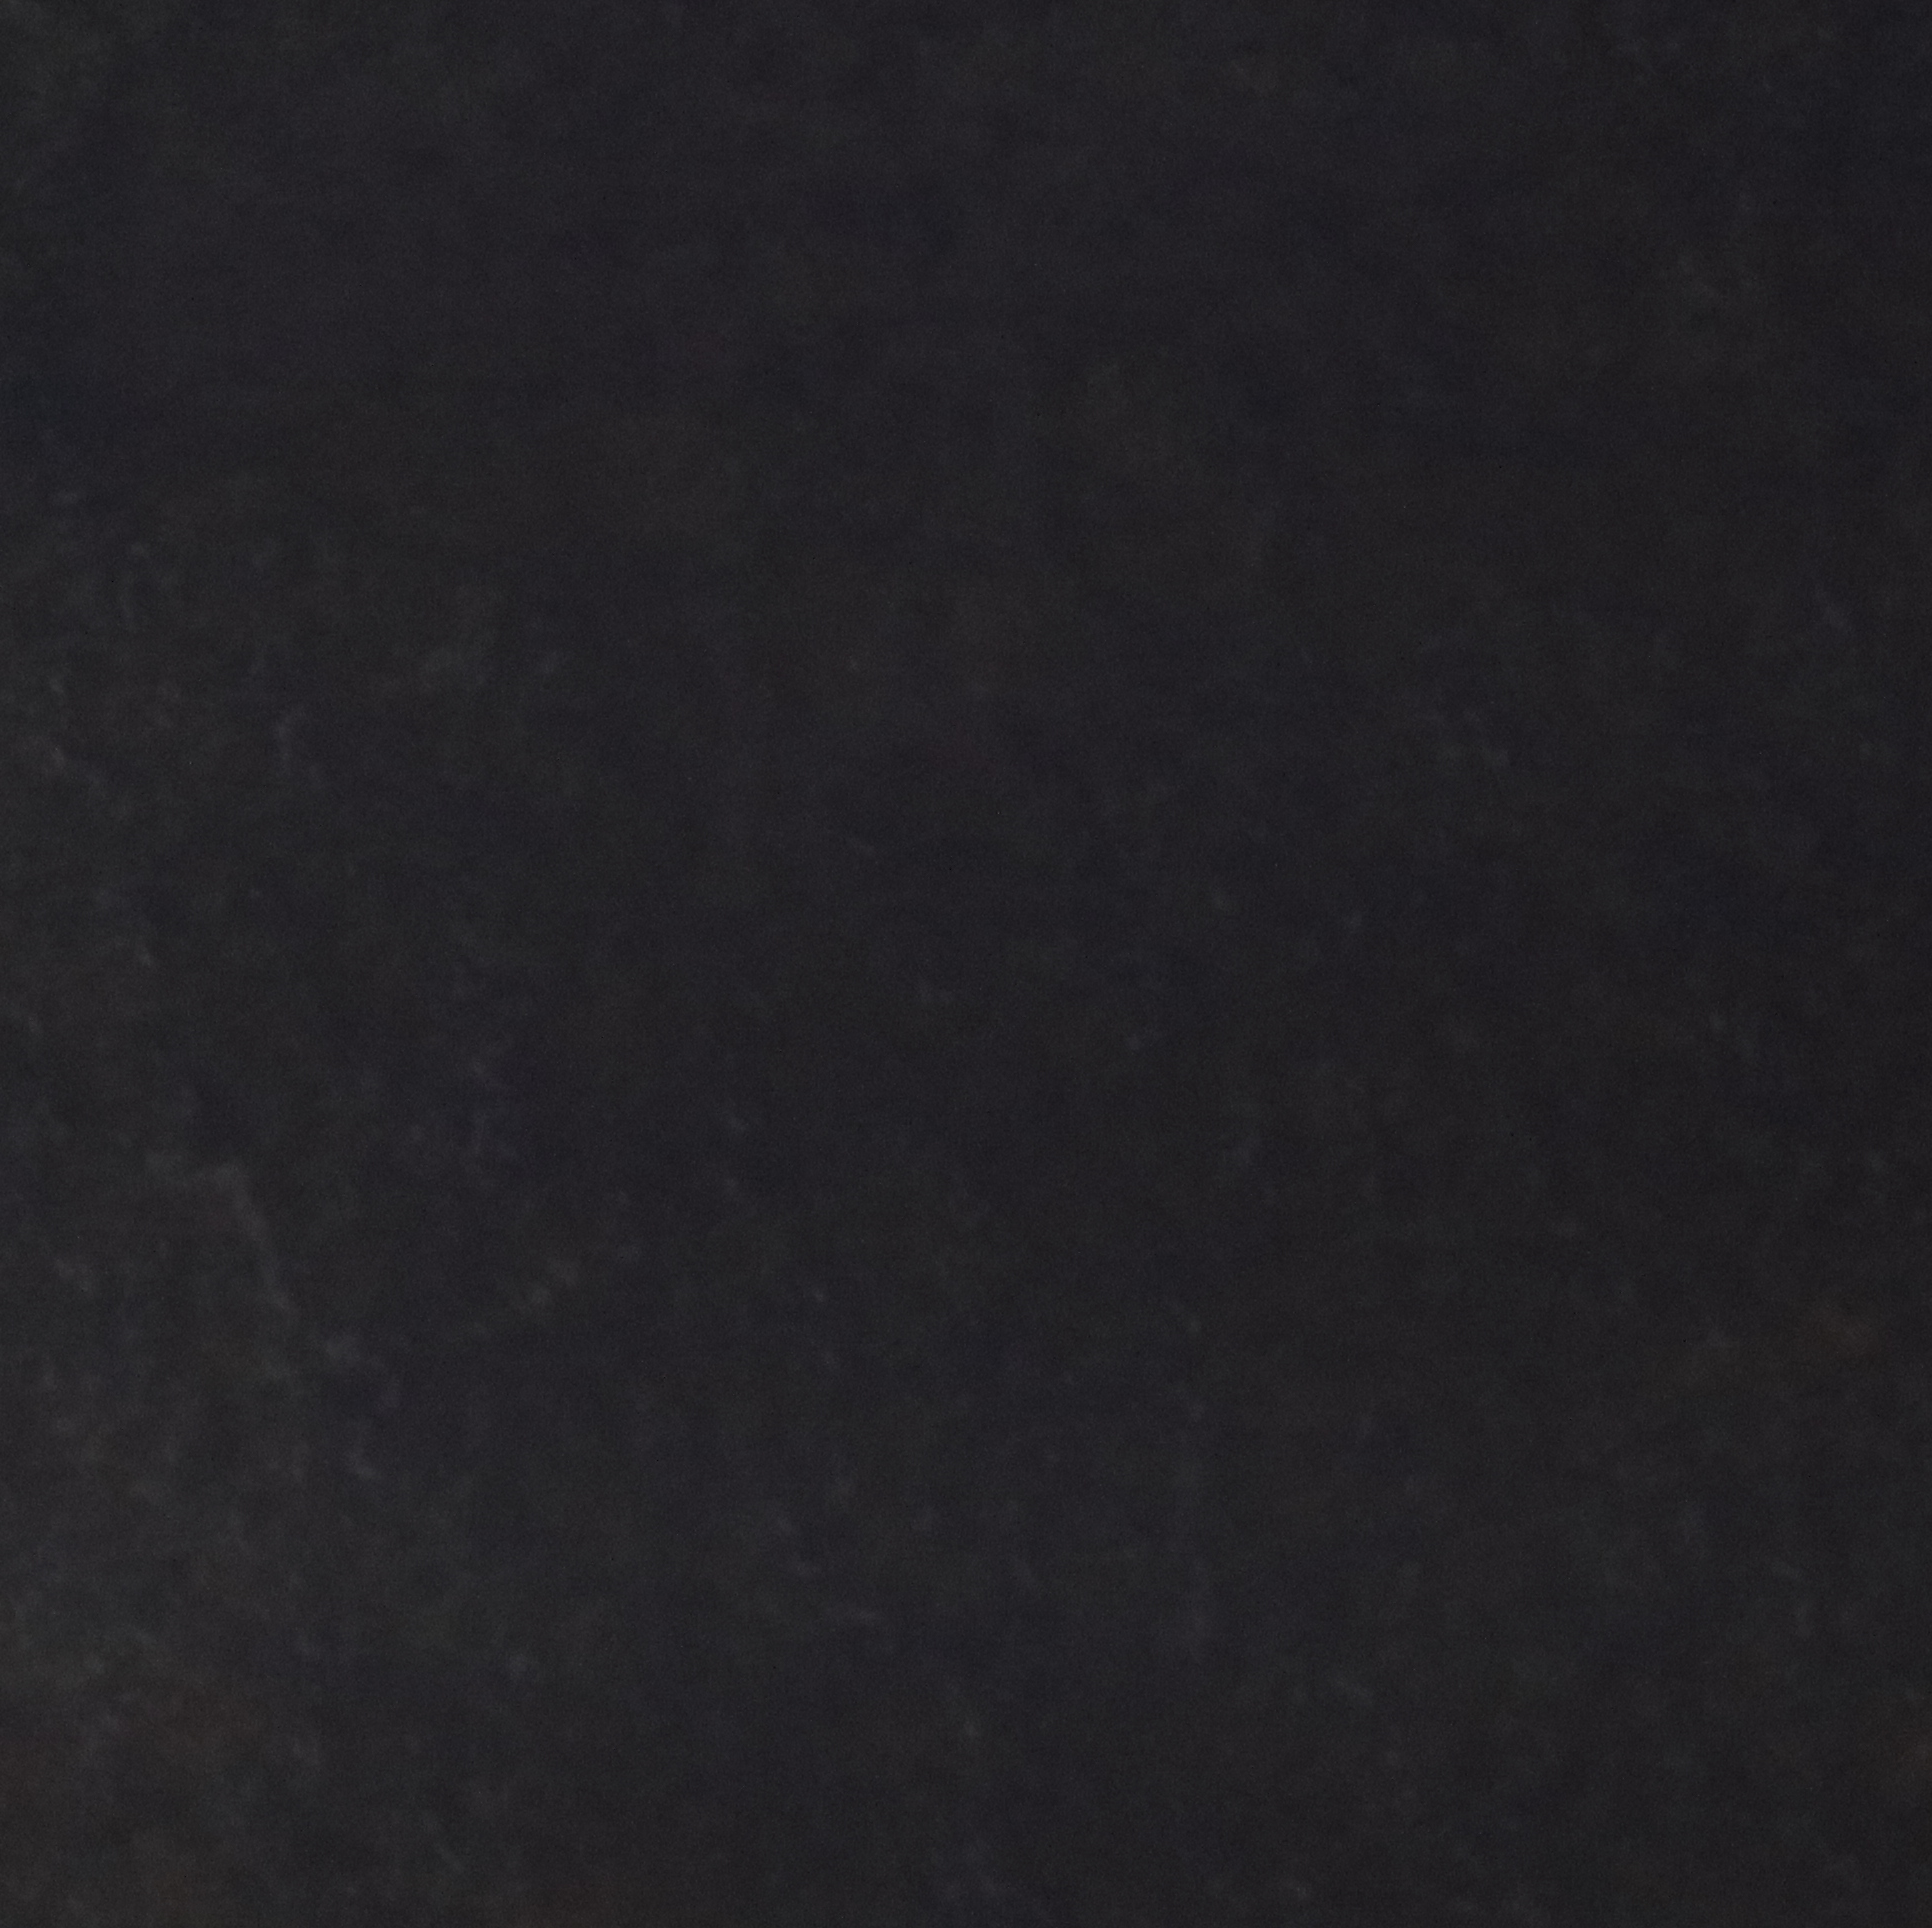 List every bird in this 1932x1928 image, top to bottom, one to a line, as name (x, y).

None